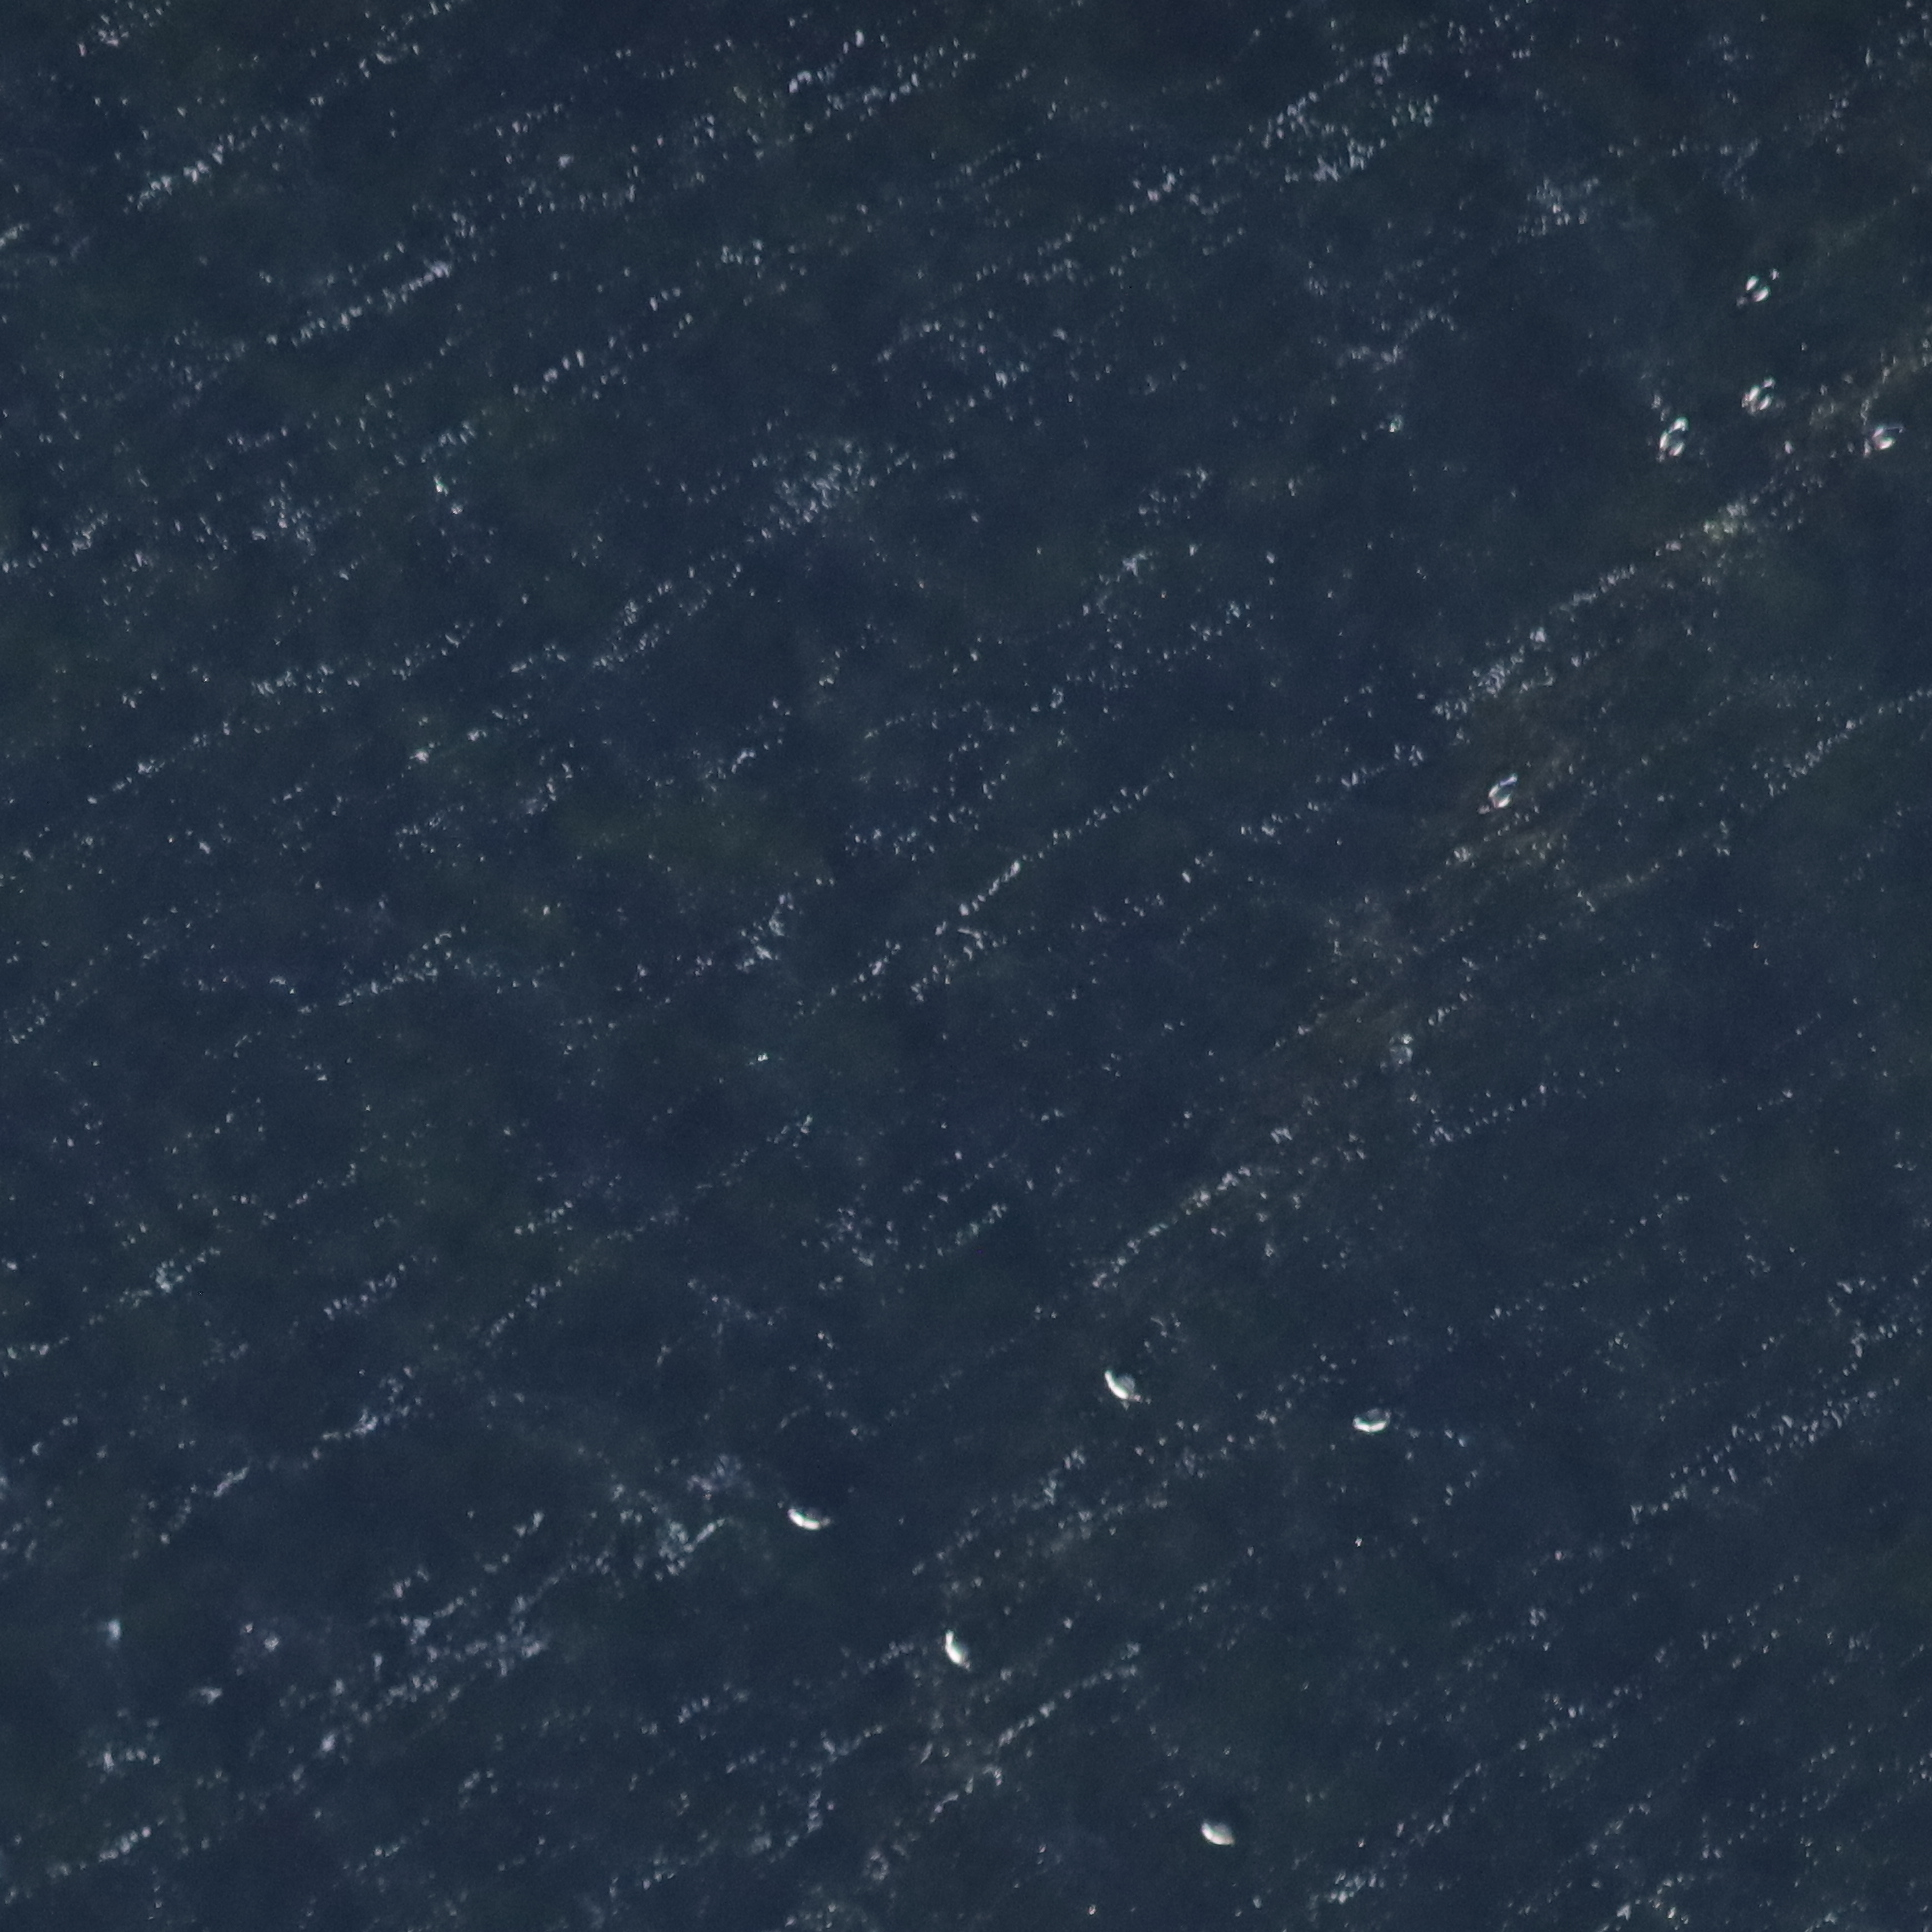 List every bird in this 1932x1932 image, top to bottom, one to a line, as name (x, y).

brant (1758, 287)
brant (1762, 394)
brant (1883, 437)
brant (1669, 440)
brant (1497, 793)
brant (1118, 1385)
brant (1380, 1418)
brant (805, 1518)
brant (955, 1653)
brant (1217, 1837)